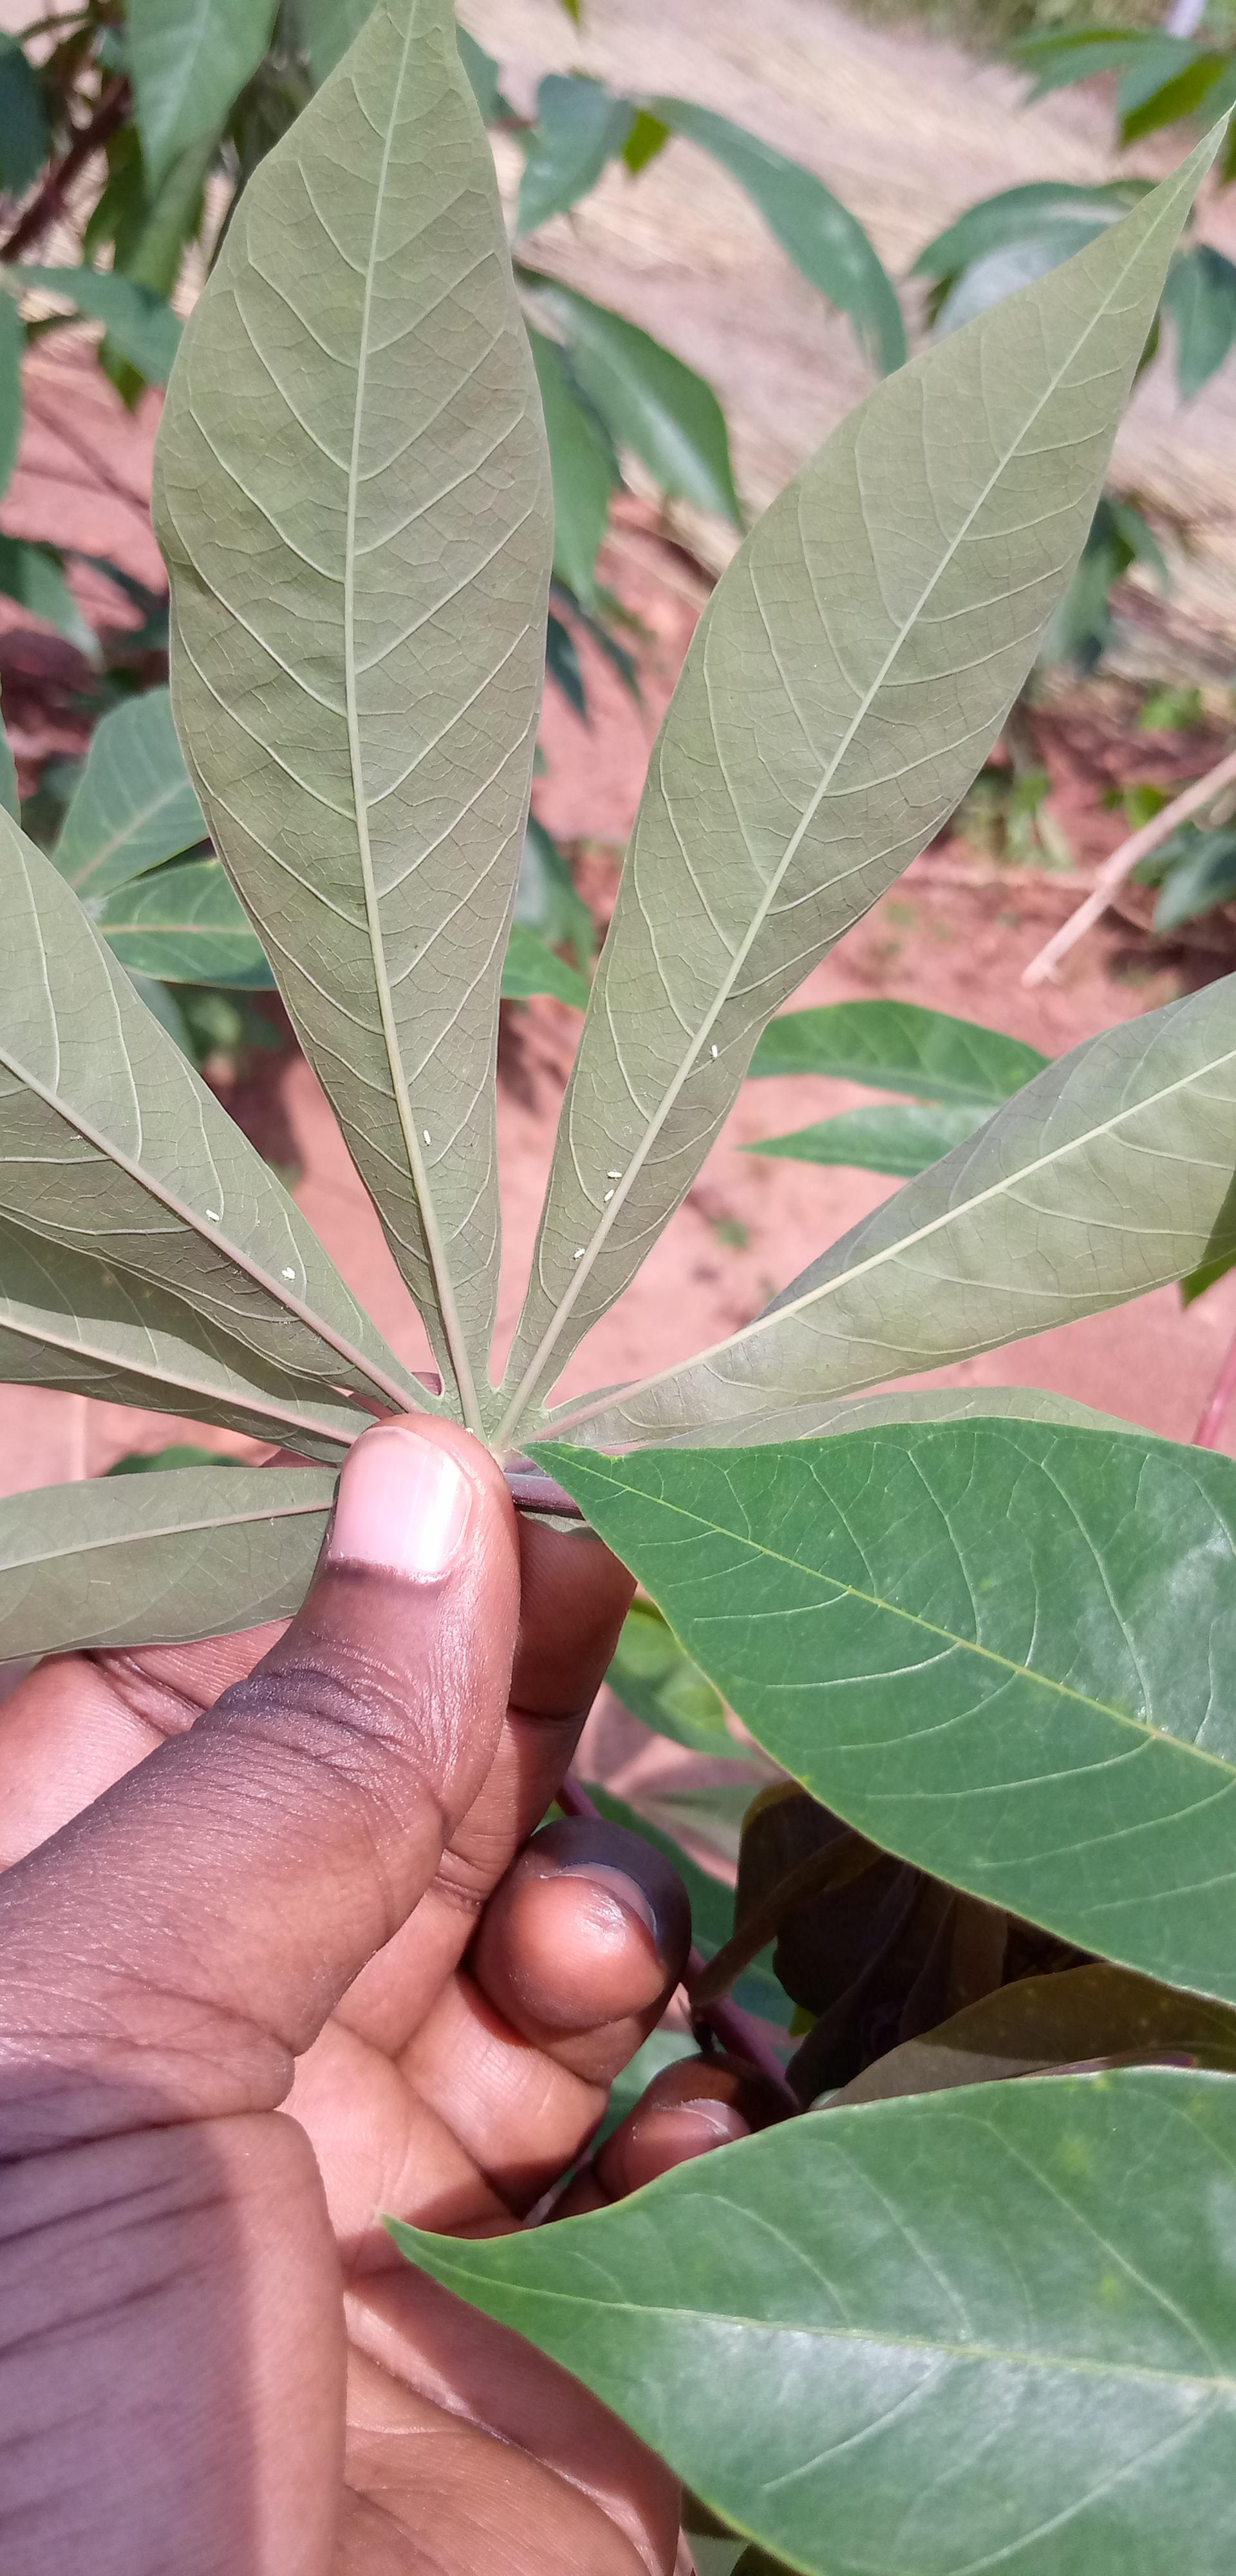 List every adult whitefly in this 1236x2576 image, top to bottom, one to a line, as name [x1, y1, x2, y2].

whitefly [705, 1037, 723, 1068]
whitefly [413, 1119, 443, 1149]
whitefly [600, 1160, 632, 1180]
whitefly [597, 1186, 620, 1204]
whitefly [201, 1200, 223, 1227]
whitefly [567, 1243, 588, 1264]
whitefly [281, 1258, 305, 1293]